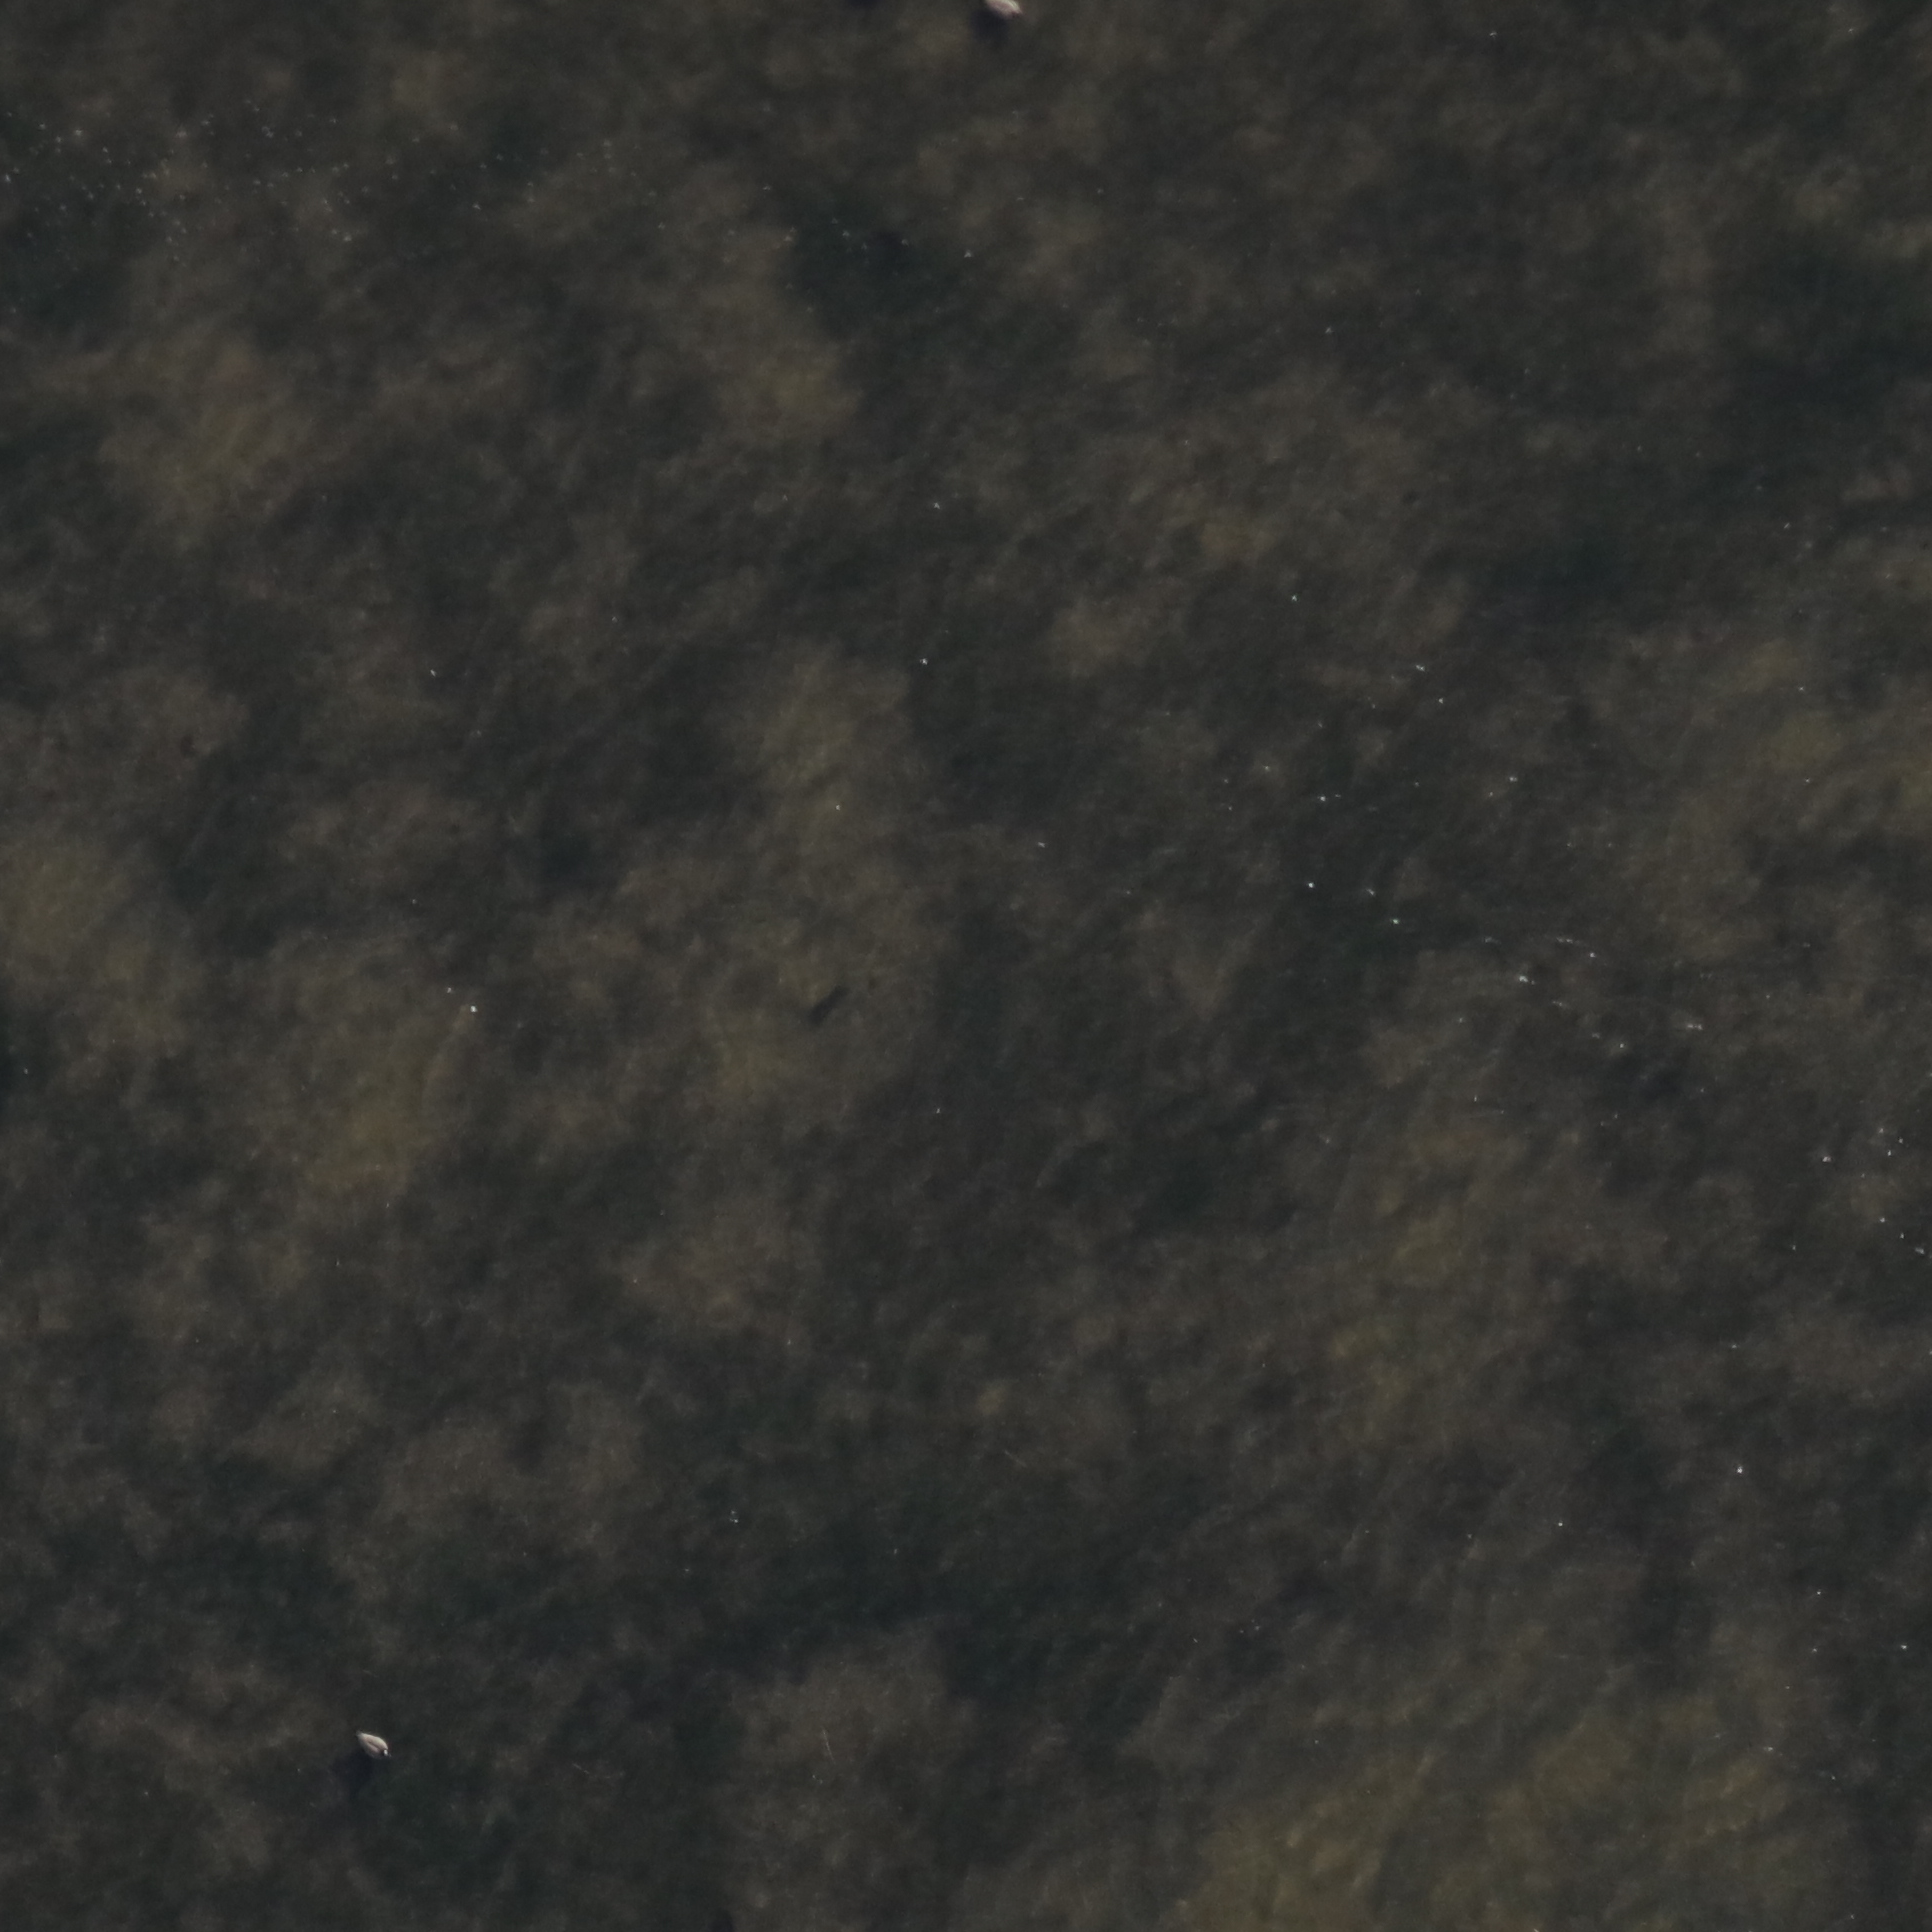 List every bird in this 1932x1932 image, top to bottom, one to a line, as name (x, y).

Canada goose (1005, 9)
Canada goose (373, 1745)